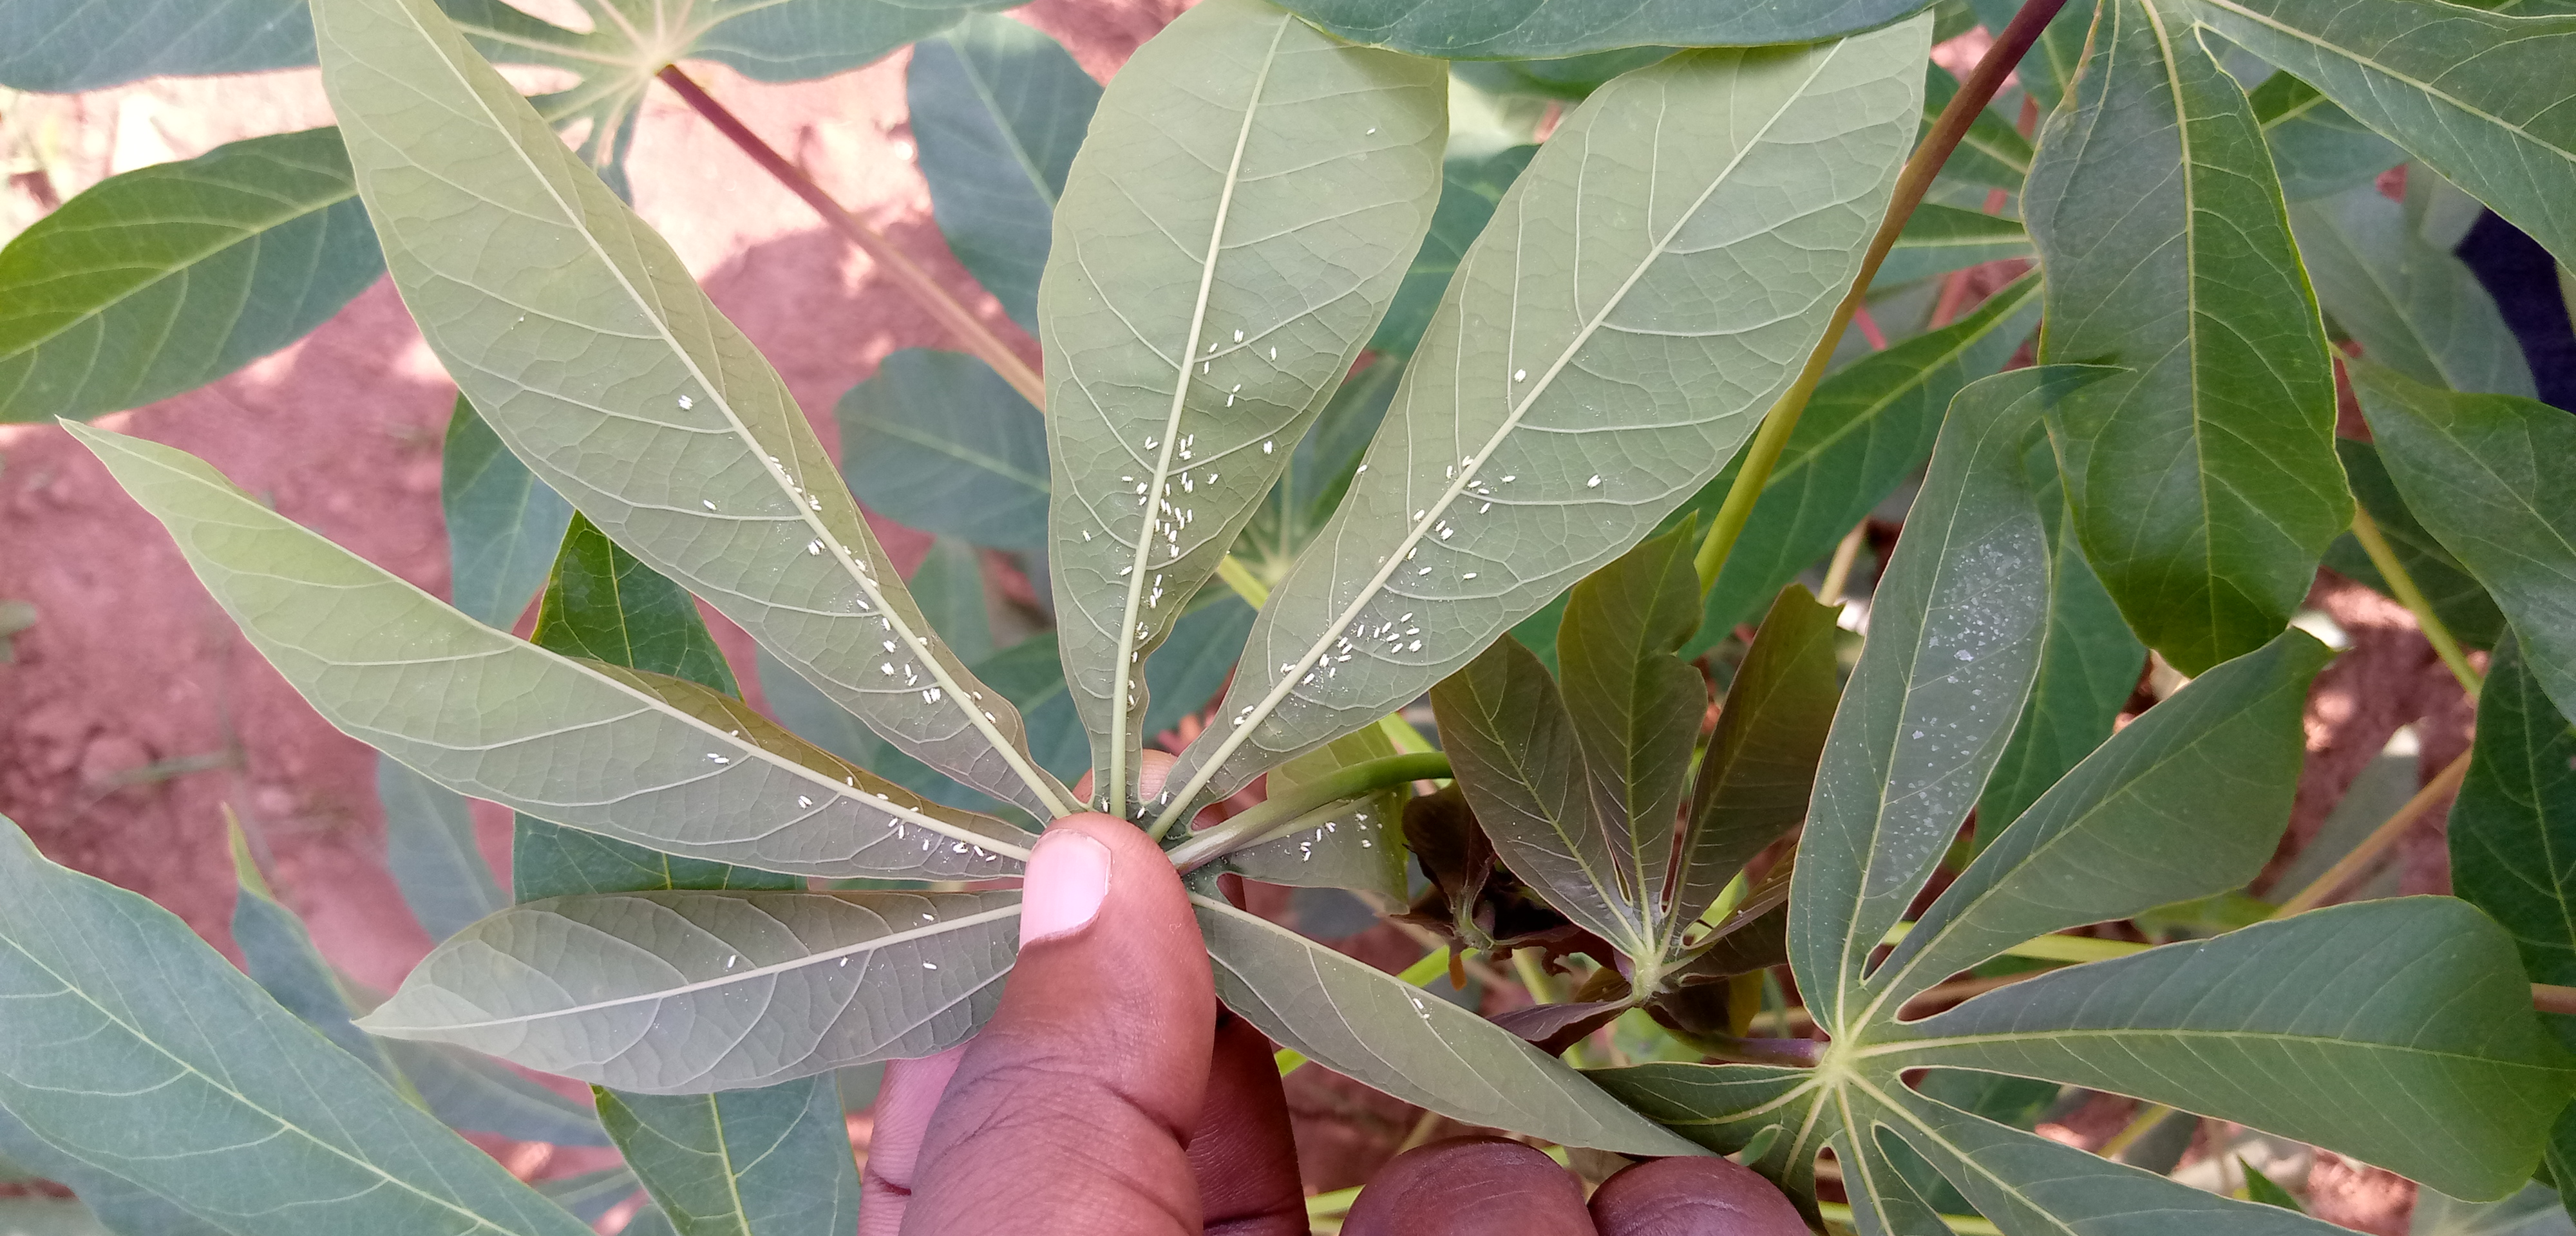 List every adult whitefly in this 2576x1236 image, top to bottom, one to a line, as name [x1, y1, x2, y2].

whitefly [1363, 125, 1380, 136]
whitefly [1233, 326, 1239, 344]
whitefly [1238, 329, 1246, 346]
whitefly [1207, 340, 1222, 355]
whitefly [1269, 344, 1278, 362]
whitefly [1202, 359, 1210, 377]
whitefly [1512, 368, 1523, 380]
whitefly [1518, 370, 1527, 383]
whitefly [1231, 381, 1243, 393]
whitefly [1226, 392, 1237, 409]
whitefly [679, 393, 695, 404]
whitefly [677, 397, 695, 408]
whitefly [678, 401, 690, 411]
whitefly [1186, 433, 1197, 447]
whitefly [1143, 434, 1152, 448]
whitefly [1179, 436, 1186, 452]
whitefly [1145, 439, 1160, 452]
whitefly [1267, 439, 1274, 455]
whitefly [1262, 442, 1267, 455]
whitefly [1178, 449, 1193, 457]
whitefly [1462, 454, 1472, 464]
whitefly [1183, 454, 1193, 461]
whitefly [768, 455, 782, 463]
whitefly [1462, 457, 1476, 467]
whitefly [1355, 461, 1370, 474]
whitefly [773, 462, 785, 468]
whitefly [1443, 463, 1455, 481]
whitefly [1180, 469, 1188, 485]
whitefly [1206, 472, 1220, 486]
whitefly [785, 473, 797, 484]
whitefly [1499, 473, 1518, 485]
whitefly [1119, 473, 1135, 482]
whitefly [1585, 473, 1599, 487]
whitefly [1591, 476, 1602, 489]
whitefly [1188, 478, 1194, 494]
whitefly [1467, 478, 1483, 490]
whitefly [1184, 480, 1188, 494]
whitefly [1135, 481, 1146, 493]
whitefly [1164, 481, 1174, 498]
whitefly [1138, 482, 1148, 496]
whitefly [793, 485, 805, 494]
whitefly [1477, 486, 1492, 495]
whitefly [1137, 494, 1148, 507]
whitefly [701, 496, 718, 512]
whitefly [1159, 497, 1166, 514]
whitefly [808, 498, 821, 503]
whitefly [1477, 499, 1491, 516]
whitefly [1166, 500, 1173, 517]
whitefly [810, 503, 825, 511]
whitefly [1174, 505, 1183, 521]
whitefly [1185, 507, 1197, 523]
whitefly [1412, 507, 1426, 523]
whitefly [1179, 515, 1188, 532]
whitefly [1154, 516, 1162, 532]
whitefly [1434, 518, 1447, 533]
whitefly [1164, 520, 1171, 536]
whitefly [1439, 526, 1450, 537]
whitefly [1081, 527, 1093, 544]
whitefly [1171, 527, 1178, 542]
whitefly [1442, 527, 1454, 541]
whitefly [1168, 530, 1174, 541]
whitefly [812, 536, 829, 551]
whitefly [811, 539, 821, 556]
whitefly [806, 541, 816, 557]
whitefly [1170, 543, 1175, 558]
whitefly [1175, 545, 1181, 558]
whitefly [1406, 545, 1418, 562]
whitefly [844, 547, 855, 556]
whitefly [855, 556, 866, 568]
whitefly [1119, 563, 1136, 578]
whitefly [1417, 564, 1434, 577]
whitefly [1460, 570, 1479, 581]
whitefly [1153, 571, 1163, 587]
whitefly [1151, 585, 1160, 599]
whitefly [1158, 586, 1163, 599]
whitefly [1148, 594, 1159, 610]
whitefly [855, 597, 871, 612]
whitefly [1399, 610, 1415, 624]
whitefly [880, 614, 893, 632]
whitefly [1136, 619, 1145, 632]
whitefly [1380, 619, 1393, 635]
whitefly [1356, 621, 1367, 638]
whitefly [1372, 624, 1381, 639]
whitefly [1405, 626, 1421, 637]
whitefly [1137, 629, 1150, 642]
whitefly [1385, 630, 1403, 642]
whitefly [918, 635, 929, 642]
whitefly [1337, 635, 1349, 648]
whitefly [1408, 638, 1421, 651]
whitefly [880, 639, 896, 653]
whitefly [885, 639, 898, 650]
whitefly [1389, 641, 1405, 655]
whitefly [1340, 642, 1354, 656]
whitefly [1412, 642, 1424, 652]
whitefly [1130, 648, 1140, 664]
whitefly [1318, 653, 1328, 668]
whitefly [1336, 653, 1354, 664]
whitefly [1323, 655, 1331, 668]
whitefly [884, 660, 898, 675]
whitefly [902, 660, 914, 679]
whitefly [1278, 660, 1288, 674]
whitefly [1285, 662, 1297, 673]
whitefly [880, 663, 893, 676]
whitefly [1328, 666, 1337, 680]
whitefly [1302, 671, 1316, 686]
whitefly [906, 673, 918, 688]
whitefly [1127, 677, 1137, 690]
whitefly [930, 686, 936, 703]
whitefly [935, 687, 943, 702]
whitefly [970, 688, 983, 701]
whitefly [922, 689, 933, 706]
whitefly [1127, 692, 1139, 706]
whitefly [1240, 703, 1255, 716]
whitefly [982, 709, 998, 724]
whitefly [1233, 714, 1245, 720]
whitefly [1232, 719, 1248, 726]
whitefly [728, 727, 741, 737]
whitefly [705, 751, 720, 758]
whitefly [712, 757, 731, 765]
whitefly [846, 773, 857, 787]
whitefly [1158, 789, 1170, 807]
whitefly [876, 791, 891, 801]
whitefly [799, 794, 813, 807]
whitefly [1101, 797, 1111, 814]
whitefly [797, 798, 807, 809]
whitefly [1136, 803, 1147, 820]
whitefly [909, 804, 920, 812]
whitefly [1354, 810, 1364, 823]
whitefly [887, 815, 900, 829]
whitefly [1324, 820, 1338, 834]
whitefly [897, 823, 905, 841]
whitefly [1358, 823, 1368, 831]
whitefly [1314, 826, 1324, 843]
whitefly [921, 836, 931, 854]
whitefly [1359, 837, 1371, 845]
whitefly [952, 839, 966, 852]
whitefly [1298, 840, 1313, 847]
whitefly [972, 842, 985, 858]
whitefly [1361, 842, 1372, 850]
whitefly [1298, 845, 1311, 852]
whitefly [956, 847, 970, 854]
whitefly [1302, 850, 1312, 863]
whitefly [984, 853, 998, 863]
whitefly [919, 910, 936, 923]
whitefly [723, 952, 740, 971]
whitefly [837, 954, 852, 970]
whitefly [919, 960, 940, 972]
whitefly [1410, 995, 1425, 1009]
whitefly [1421, 1012, 1434, 1021]